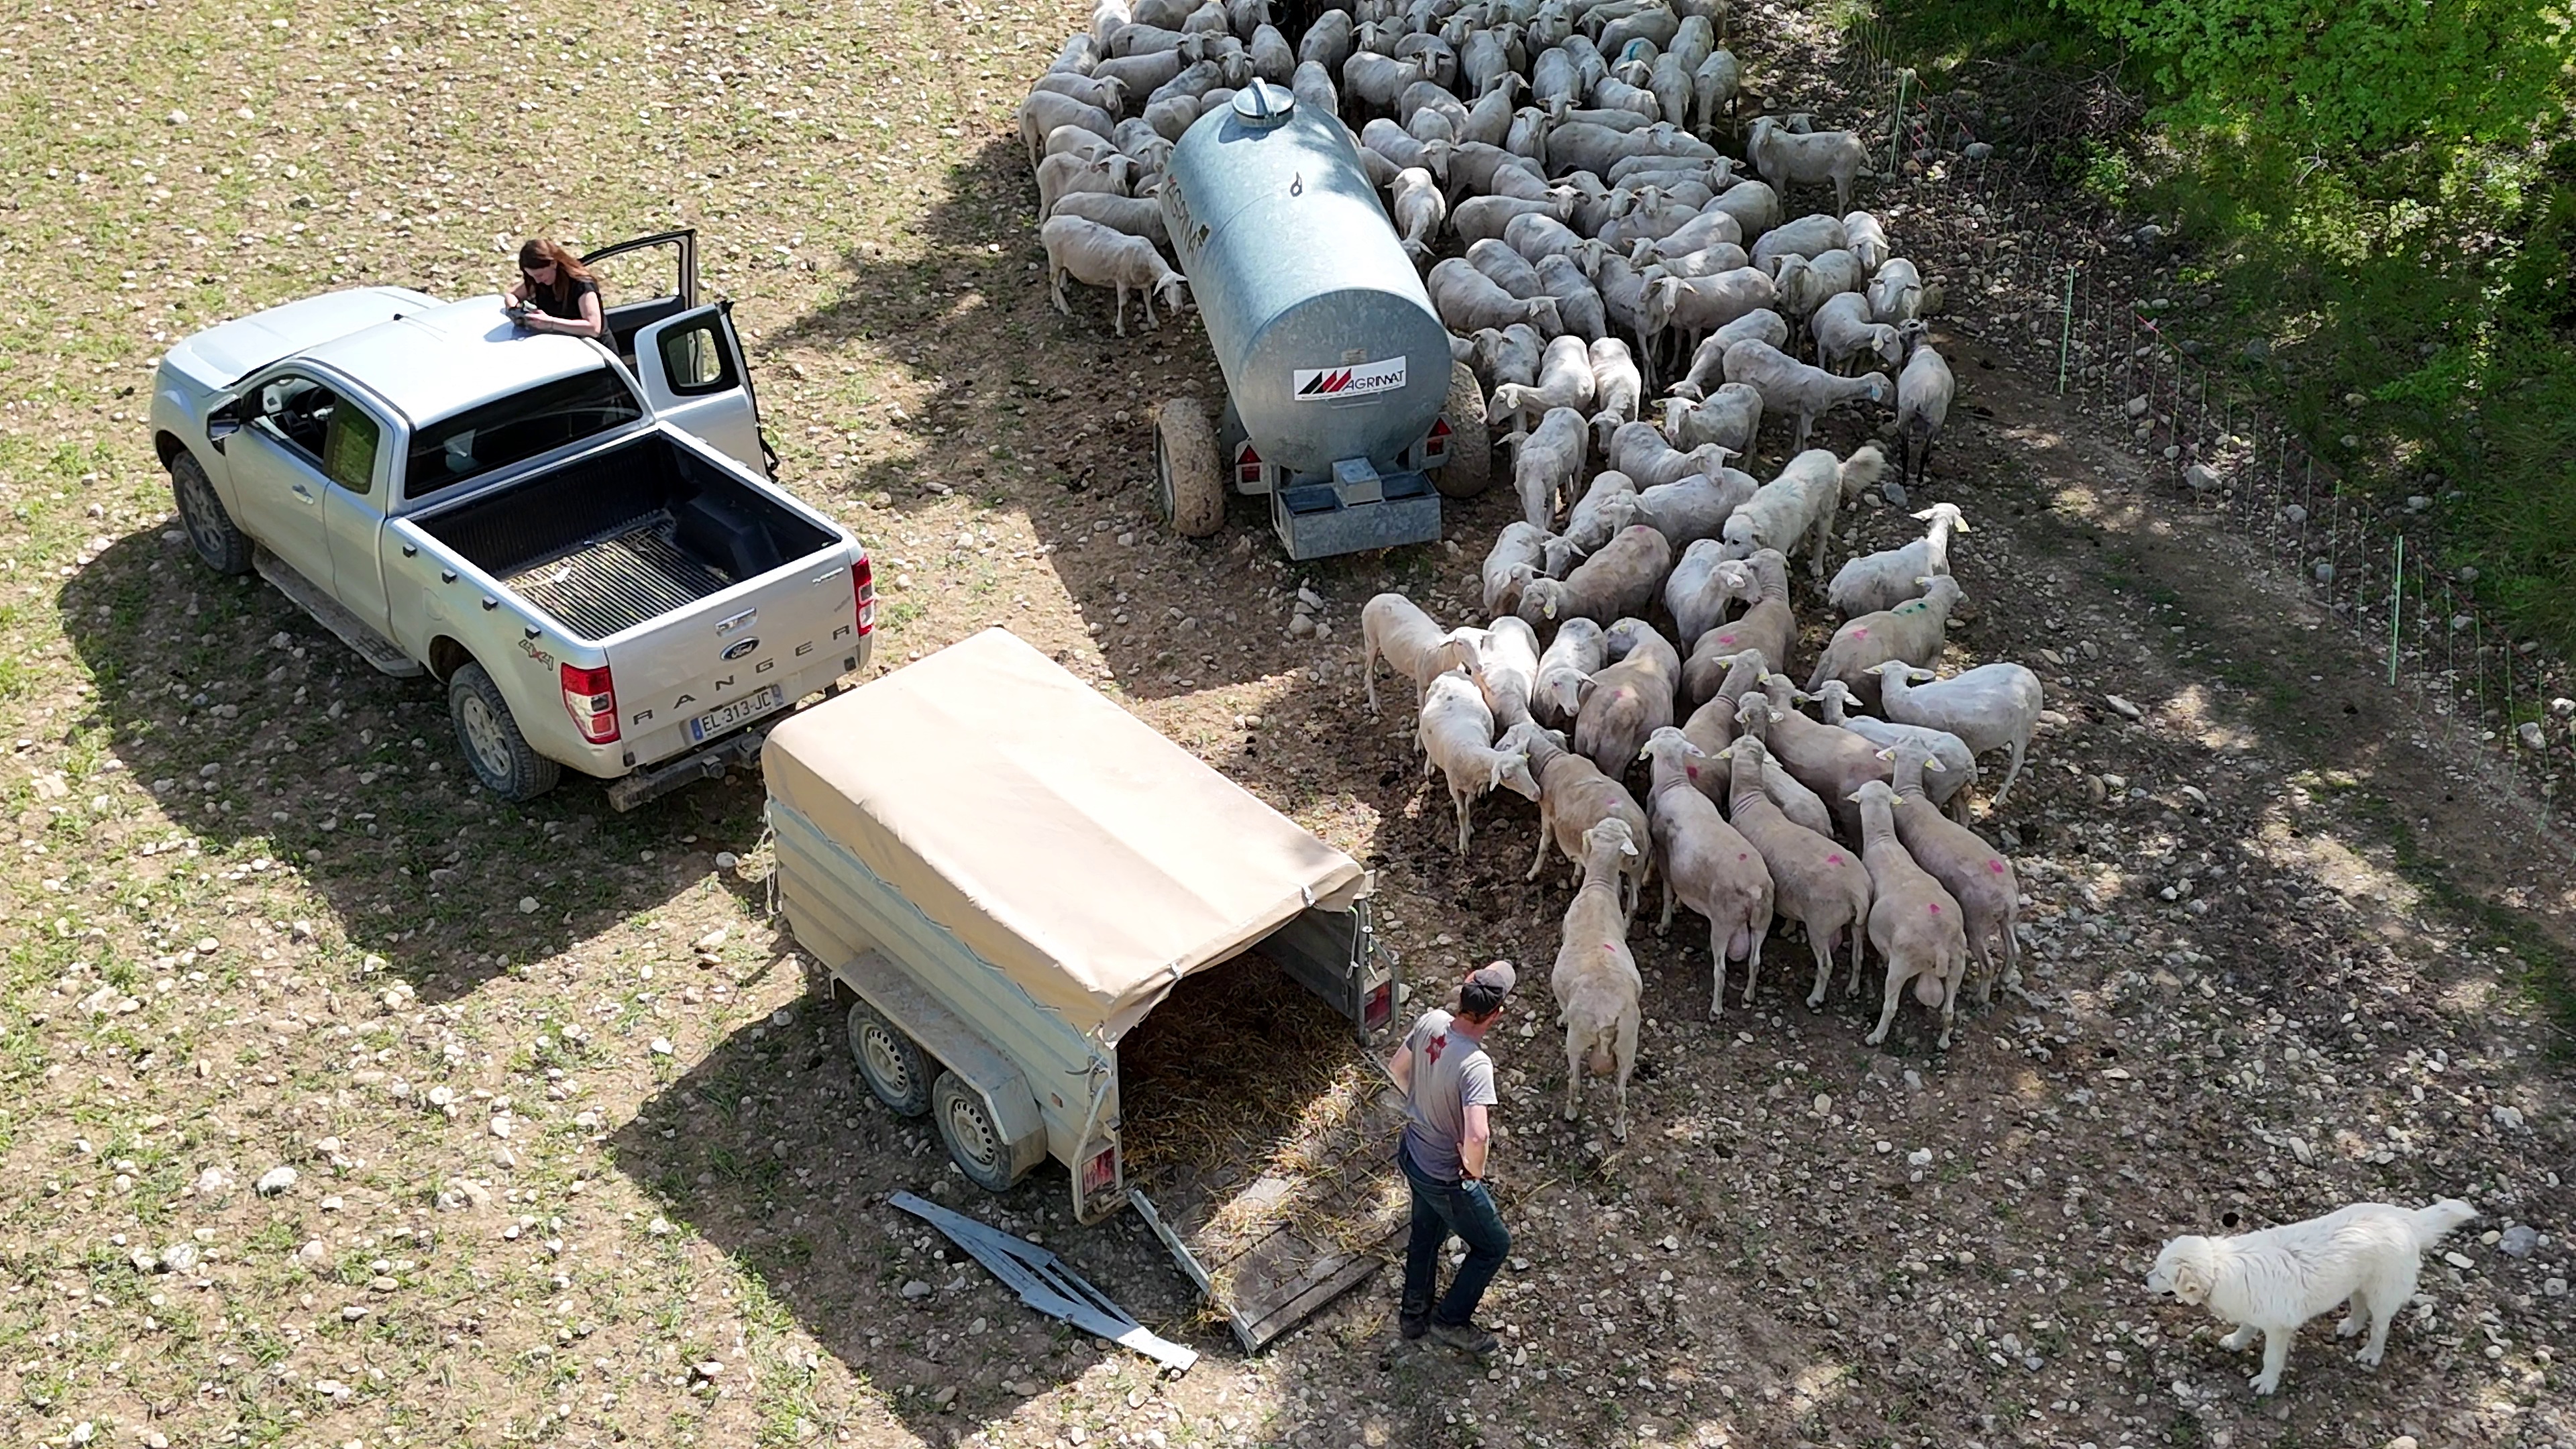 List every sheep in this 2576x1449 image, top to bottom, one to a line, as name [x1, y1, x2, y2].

sheep [1090, 0, 1132, 56]
sheep [1134, 0, 1206, 31]
sheep [1224, 0, 1277, 39]
sheep [1355, 0, 1394, 25]
sheep [1393, 0, 1412, 17]
sheep [1404, 0, 1441, 33]
sheep [1431, 0, 1488, 19]
sheep [1478, 0, 1540, 32]
sheep [1526, 0, 1574, 58]
sheep [1568, 0, 1621, 22]
sheep [1575, 0, 1663, 40]
sheep [1180, 1, 1229, 33]
sheep [1436, 3, 1488, 50]
sheep [1596, 8, 1679, 59]
sheep [1296, 9, 1354, 86]
sheep [1669, 15, 1714, 78]
sheep [1349, 15, 1410, 59]
sheep [1460, 21, 1509, 111]
sheep [1489, 21, 1526, 76]
sheep [1109, 22, 1229, 59]
sheep [1244, 24, 1296, 90]
sheep [1047, 31, 1102, 77]
sheep [1395, 32, 1458, 86]
sheep [1090, 33, 1214, 101]
sheep [1560, 34, 1609, 100]
sheep [1217, 36, 1255, 91]
sheep [1609, 36, 1659, 89]
sheep [1532, 47, 1580, 99]
sheep [1343, 47, 1451, 133]
sheep [1695, 50, 1740, 142]
sheep [1646, 52, 1693, 131]
sheep [1146, 59, 1223, 105]
sheep [1290, 60, 1339, 115]
sheep [1461, 71, 1531, 146]
sheep [1030, 72, 1130, 125]
sheep [1589, 76, 1661, 123]
sheep [1401, 80, 1470, 135]
sheep [1200, 87, 1238, 116]
sheep [1462, 89, 1514, 147]
sheep [1019, 90, 1115, 174]
sheep [1535, 93, 1654, 134]
sheep [1142, 94, 1200, 143]
sheep [1404, 106, 1455, 143]
sheep [1506, 106, 1555, 166]
sheep [1775, 113, 1814, 134]
sheep [1746, 116, 1872, 218]
sheep [1112, 117, 1175, 182]
sheep [1360, 118, 1462, 179]
sheep [1546, 121, 1685, 181]
sheep [1044, 123, 1120, 174]
sheep [1629, 126, 1719, 157]
sheep [1441, 141, 1551, 237]
sheep [1355, 147, 1402, 188]
sheep [1036, 154, 1142, 250]
sheep [1607, 155, 1747, 190]
sheep [1491, 164, 1556, 204]
sheep [1384, 167, 1448, 278]
sheep [1565, 170, 1642, 237]
sheep [1633, 180, 1715, 219]
sheep [1702, 180, 1778, 235]
sheep [1050, 182, 1170, 248]
sheep [1449, 186, 1587, 249]
sheep [1598, 204, 1701, 255]
sheep [1620, 210, 1742, 268]
sheep [1842, 211, 1891, 290]
sheep [1505, 212, 1620, 278]
sheep [1750, 213, 1844, 279]
sheep [1041, 214, 1189, 338]
sheep [1466, 238, 1546, 300]
sheep [1770, 249, 1862, 361]
sheep [1592, 253, 1696, 399]
sheep [1535, 254, 1608, 338]
sheep [1428, 257, 1564, 338]
sheep [1867, 258, 1924, 326]
sheep [1630, 263, 1781, 369]
sheep [1811, 292, 1903, 377]
sheep [1664, 308, 1789, 401]
sheep [1896, 318, 1956, 484]
sheep [1496, 323, 1542, 478]
sheep [1446, 327, 1513, 385]
sheep [1487, 335, 1596, 423]
sheep [1587, 338, 1642, 453]
sheep [1722, 339, 1898, 453]
sheep [1650, 382, 1765, 473]
sheep [1514, 406, 1589, 529]
sheep [1609, 421, 1743, 492]
sheep [1594, 467, 1759, 557]
sheep [1540, 470, 1639, 579]
sheep [1829, 503, 1973, 627]
sheep [1483, 519, 1545, 618]
sheep [1516, 525, 1671, 629]
sheep [1664, 538, 1763, 658]
sheep [1678, 549, 1797, 704]
sheep [1804, 575, 1970, 716]
sheep [1363, 594, 1495, 721]
sheep [1472, 615, 1571, 754]
sheep [1575, 617, 1682, 781]
sheep [1533, 617, 1609, 728]
sheep [1686, 648, 1774, 825]
sheep [1862, 660, 2044, 809]
sheep [1420, 669, 1539, 856]
sheep [1759, 672, 1894, 857]
sheep [1809, 679, 1977, 829]
sheep [1734, 690, 1835, 841]
sheep [1493, 722, 1651, 951]
sheep [1639, 727, 1774, 1023]
sheep [1713, 735, 1873, 1013]
sheep [1876, 737, 2020, 1007]
sheep [1843, 779, 1968, 1050]
sheep [1552, 818, 1643, 1146]